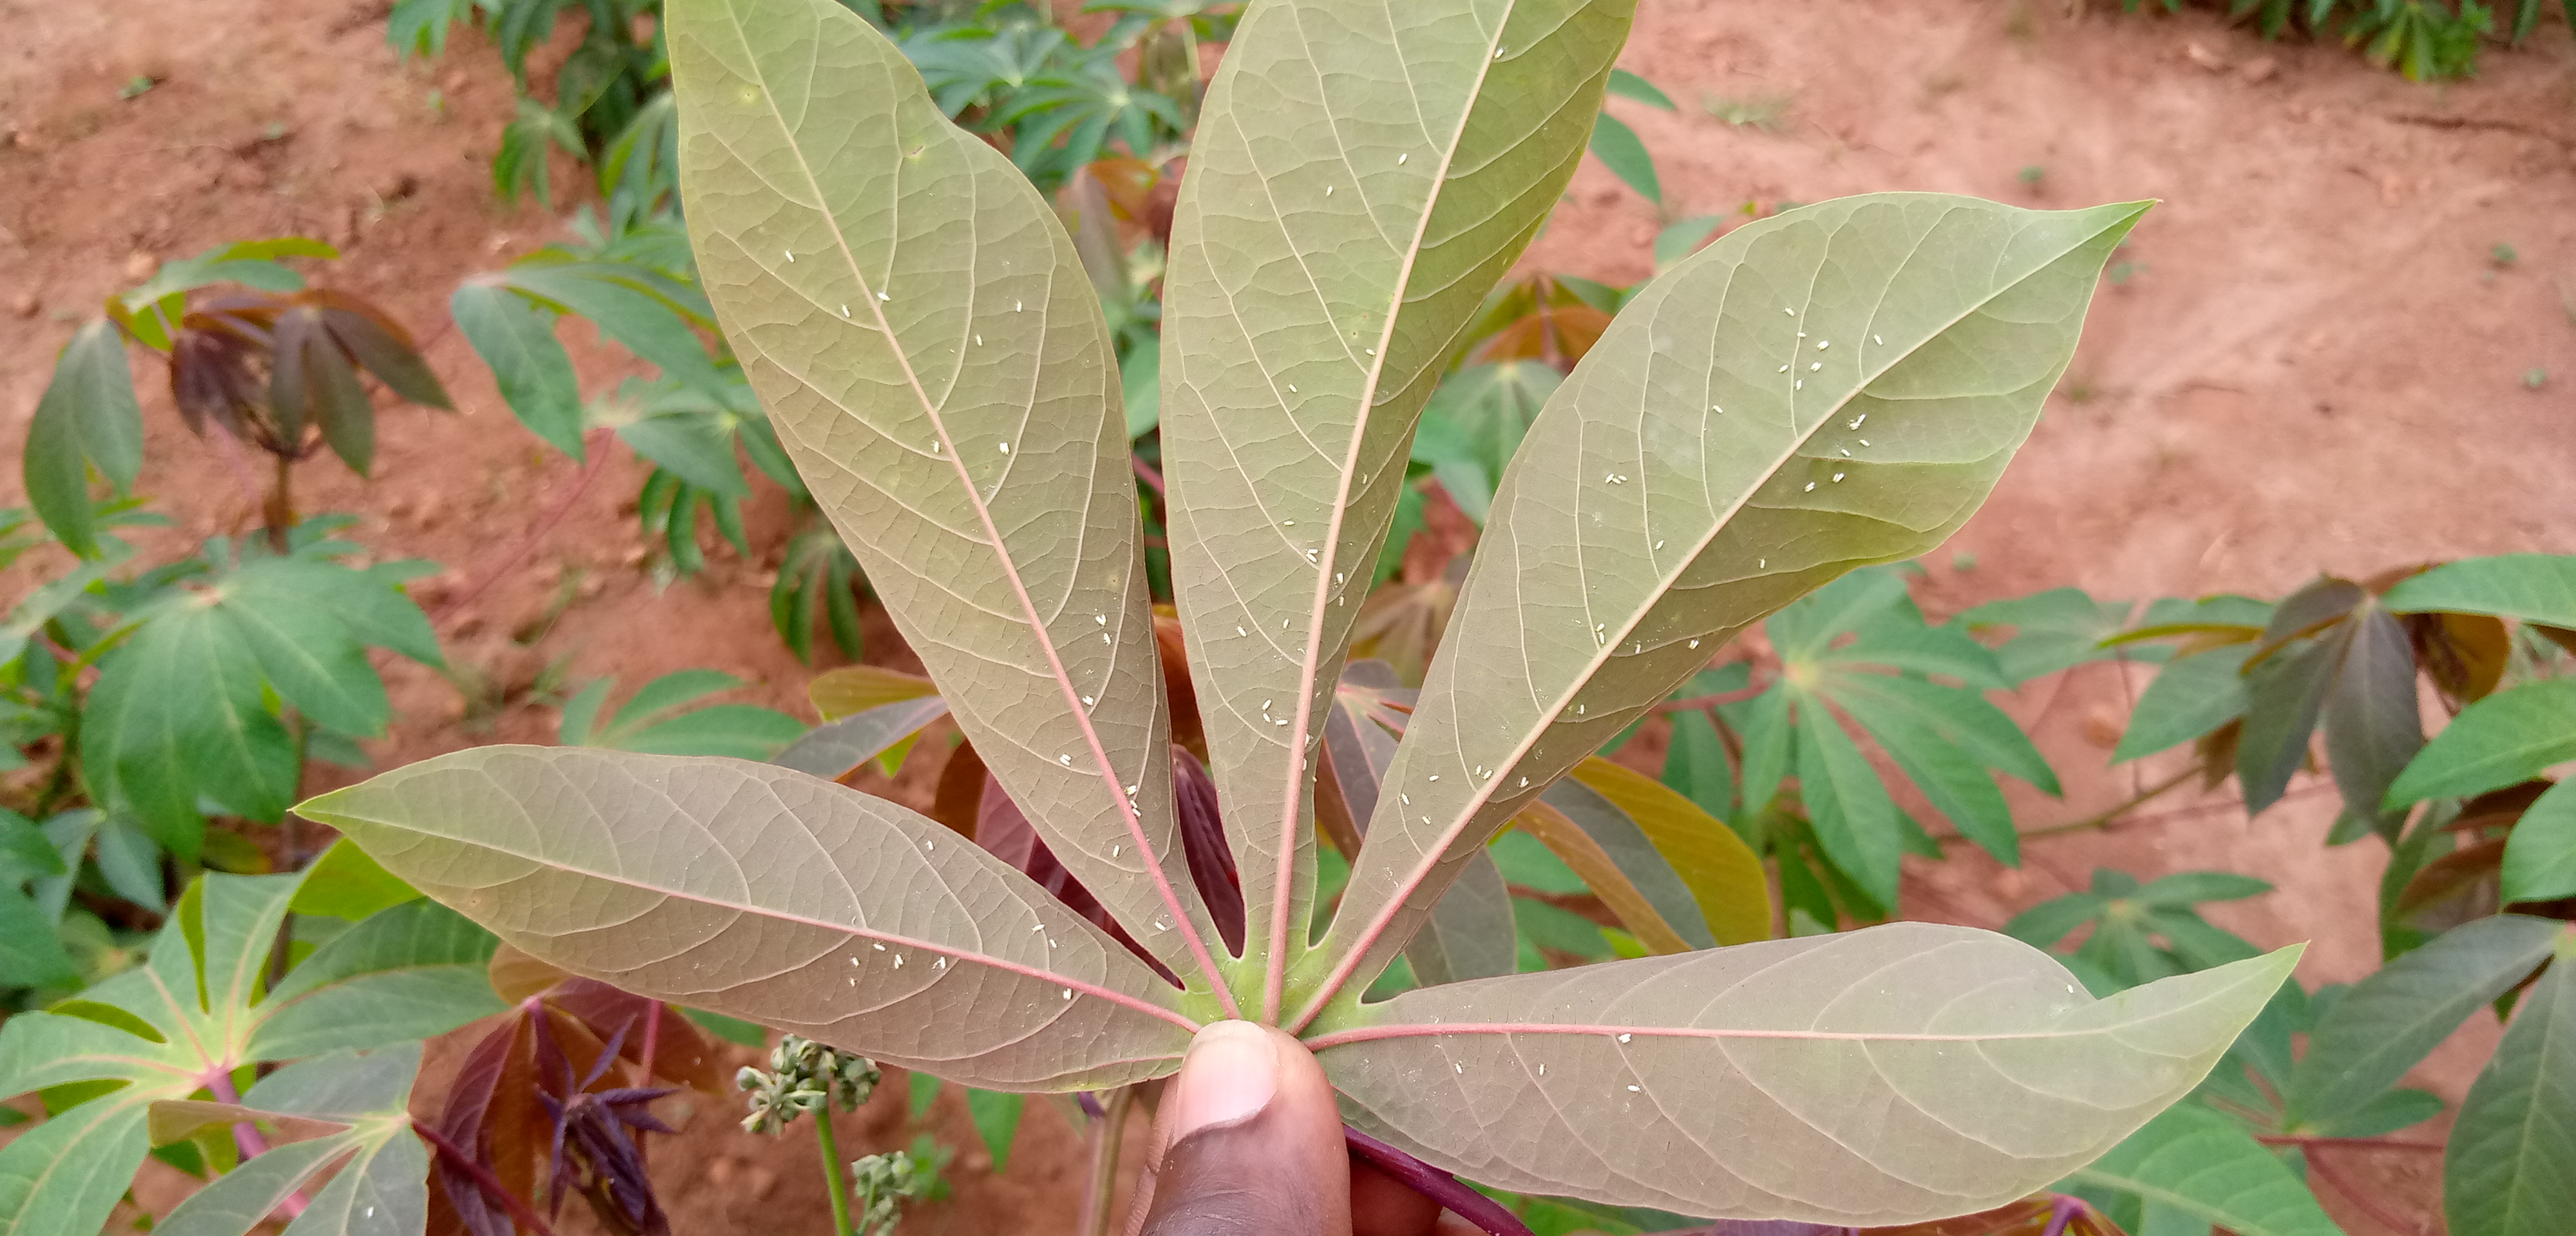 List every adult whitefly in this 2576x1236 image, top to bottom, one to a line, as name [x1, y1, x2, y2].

whitefly [1488, 42, 1520, 81]
whitefly [1376, 145, 1411, 173]
whitefly [1314, 180, 1345, 213]
whitefly [773, 239, 799, 268]
whitefly [867, 272, 900, 320]
whitefly [1014, 283, 1034, 328]
whitefly [828, 292, 861, 333]
whitefly [1770, 296, 1807, 318]
whitefly [964, 320, 994, 359]
whitefly [1796, 327, 1813, 342]
whitefly [1869, 333, 1883, 350]
whitefly [1358, 335, 1385, 362]
whitefly [1814, 337, 1833, 353]
whitefly [1779, 355, 1803, 386]
whitefly [1807, 359, 1829, 382]
whitefly [1275, 370, 1312, 401]
whitefly [1797, 373, 1818, 397]
whitefly [1709, 395, 1741, 432]
whitefly [1836, 401, 1880, 440]
whitefly [985, 419, 1021, 465]
whitefly [913, 429, 955, 471]
whitefly [1833, 432, 1859, 467]
whitefly [1851, 432, 1882, 464]
whitefly [1356, 465, 1391, 496]
whitefly [1597, 465, 1632, 493]
whitefly [1818, 467, 1868, 508]
whitefly [1797, 469, 1827, 504]
whitefly [1273, 509, 1301, 534]
whitefly [1642, 535, 1676, 565]
whitefly [1303, 537, 1331, 574]
whitefly [1741, 545, 1779, 579]
whitefly [1325, 557, 1363, 592]
whitefly [1325, 583, 1367, 620]
whitefly [1088, 605, 1122, 633]
whitefly [1273, 609, 1299, 644]
whitefly [1591, 609, 1619, 660]
whitefly [1220, 612, 1256, 651]
whitefly [1093, 624, 1122, 657]
whitefly [1672, 627, 1722, 664]
whitefly [1625, 631, 1651, 675]
whitefly [1076, 680, 1110, 717]
whitefly [1301, 680, 1329, 710]
whitefly [1256, 682, 1282, 727]
whitefly [1571, 697, 1591, 732]
whitefly [1271, 708, 1297, 740]
whitefly [1297, 721, 1329, 749]
whitefly [1047, 745, 1089, 782]
whitefly [1303, 749, 1329, 785]
whitefly [1468, 753, 1505, 787]
whitefly [1415, 763, 1452, 794]
whitefly [1112, 771, 1153, 813]
whitefly [1511, 772, 1539, 800]
whitefly [1395, 783, 1419, 815]
whitefly [1124, 794, 1153, 835]
whitefly [1408, 800, 1437, 837]
whitefly [919, 834, 943, 856]
whitefly [1102, 835, 1128, 876]
whitefly [1152, 912, 1191, 947]
whitefly [1026, 917, 1052, 940]
whitefly [1040, 930, 1066, 951]
whitefly [867, 937, 890, 961]
whitefly [930, 947, 961, 983]
whitefly [889, 950, 913, 980]
whitefly [847, 953, 870, 971]
whitefly [844, 974, 866, 1002]
whitefly [1050, 982, 1085, 1007]
whitefly [1613, 1027, 1633, 1050]
whitefly [1446, 1054, 1466, 1079]
whitefly [1534, 1054, 1556, 1077]
whitefly [1622, 1078, 1653, 1100]